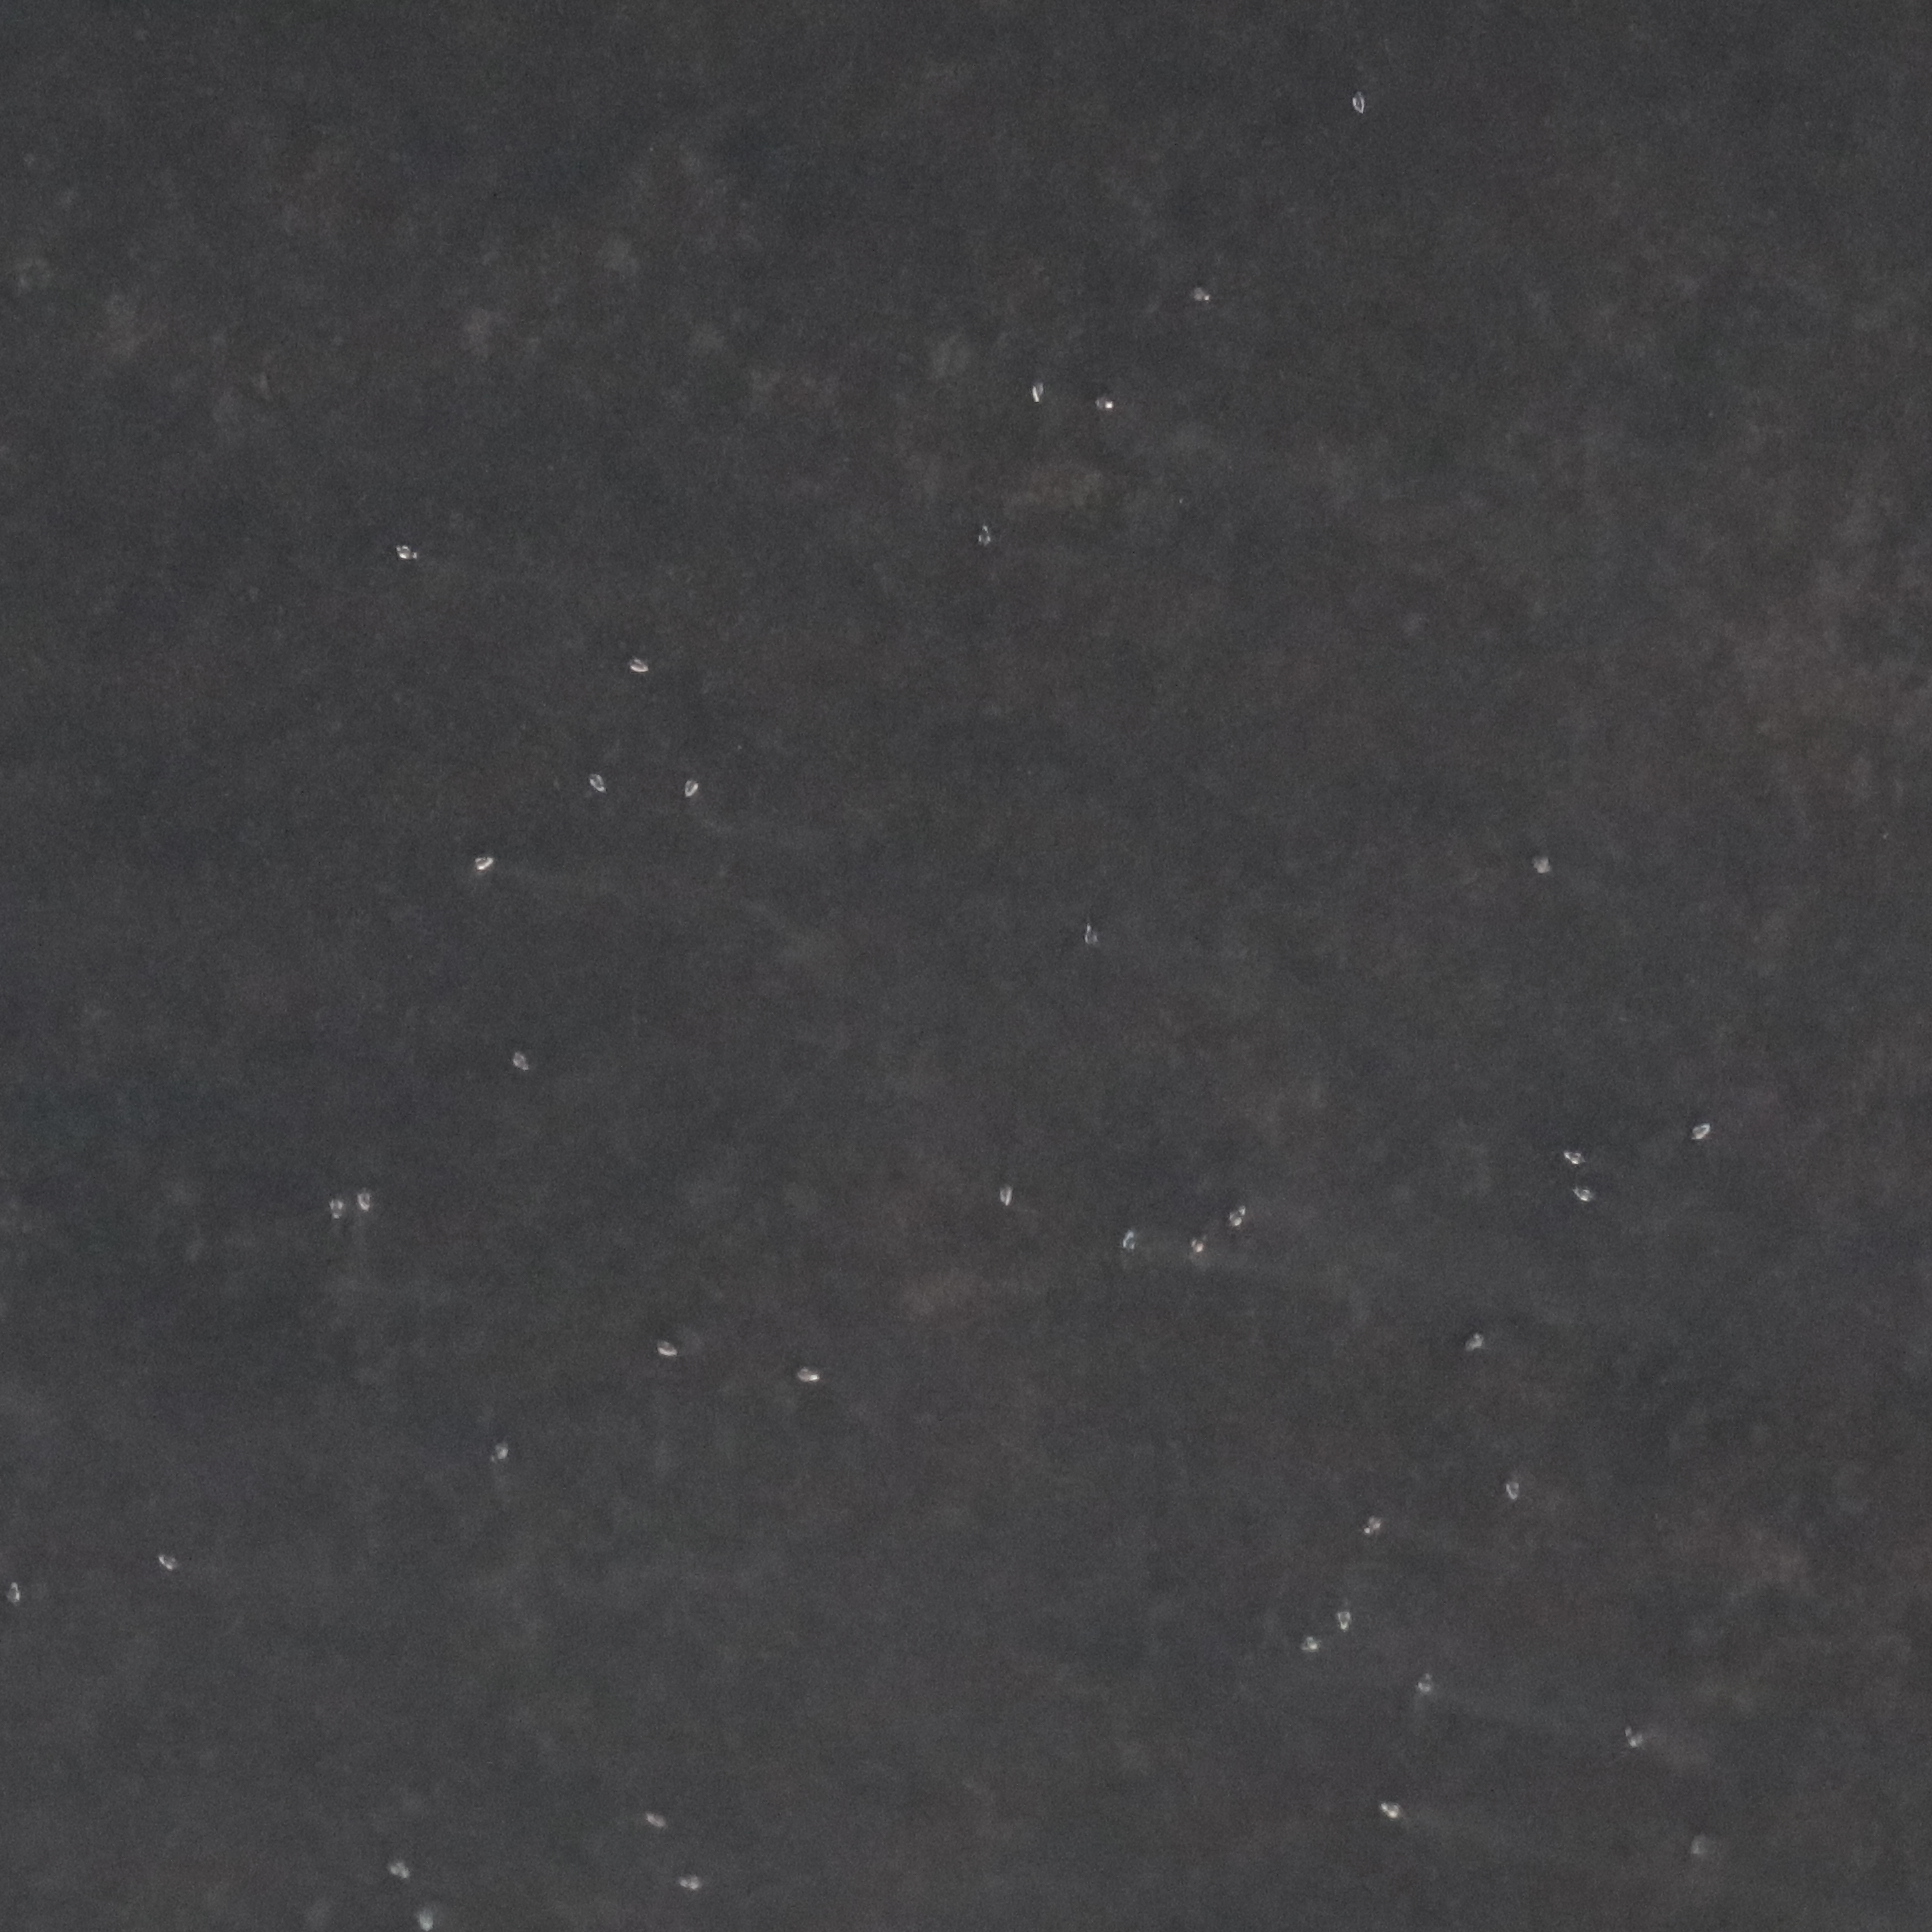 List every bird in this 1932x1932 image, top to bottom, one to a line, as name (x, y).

brant (1359, 101)
brant (1197, 291)
brant (1037, 390)
brant (1104, 402)
brant (984, 537)
brant (406, 553)
brant (636, 666)
brant (595, 781)
brant (691, 789)
brant (483, 860)
brant (1543, 870)
brant (1087, 936)
brant (520, 1061)
brant (1699, 1131)
brant (1576, 1158)
brant (1008, 1192)
brant (363, 1197)
brant (1580, 1198)
brant (337, 1207)
brant (1236, 1218)
brant (1133, 1245)
brant (1198, 1245)
brant (1478, 1342)
brant (672, 1343)
brant (807, 1374)
brant (499, 1451)
brant (1514, 1496)
brant (1375, 1529)
brant (166, 1559)
brant (13, 1593)
brant (1343, 1618)
brant (1314, 1633)
brant (1433, 1678)
brant (1644, 1744)
brant (1390, 1810)
brant (659, 1826)
brant (1703, 1851)
brant (409, 1867)
brant (701, 1885)
brant (434, 1923)